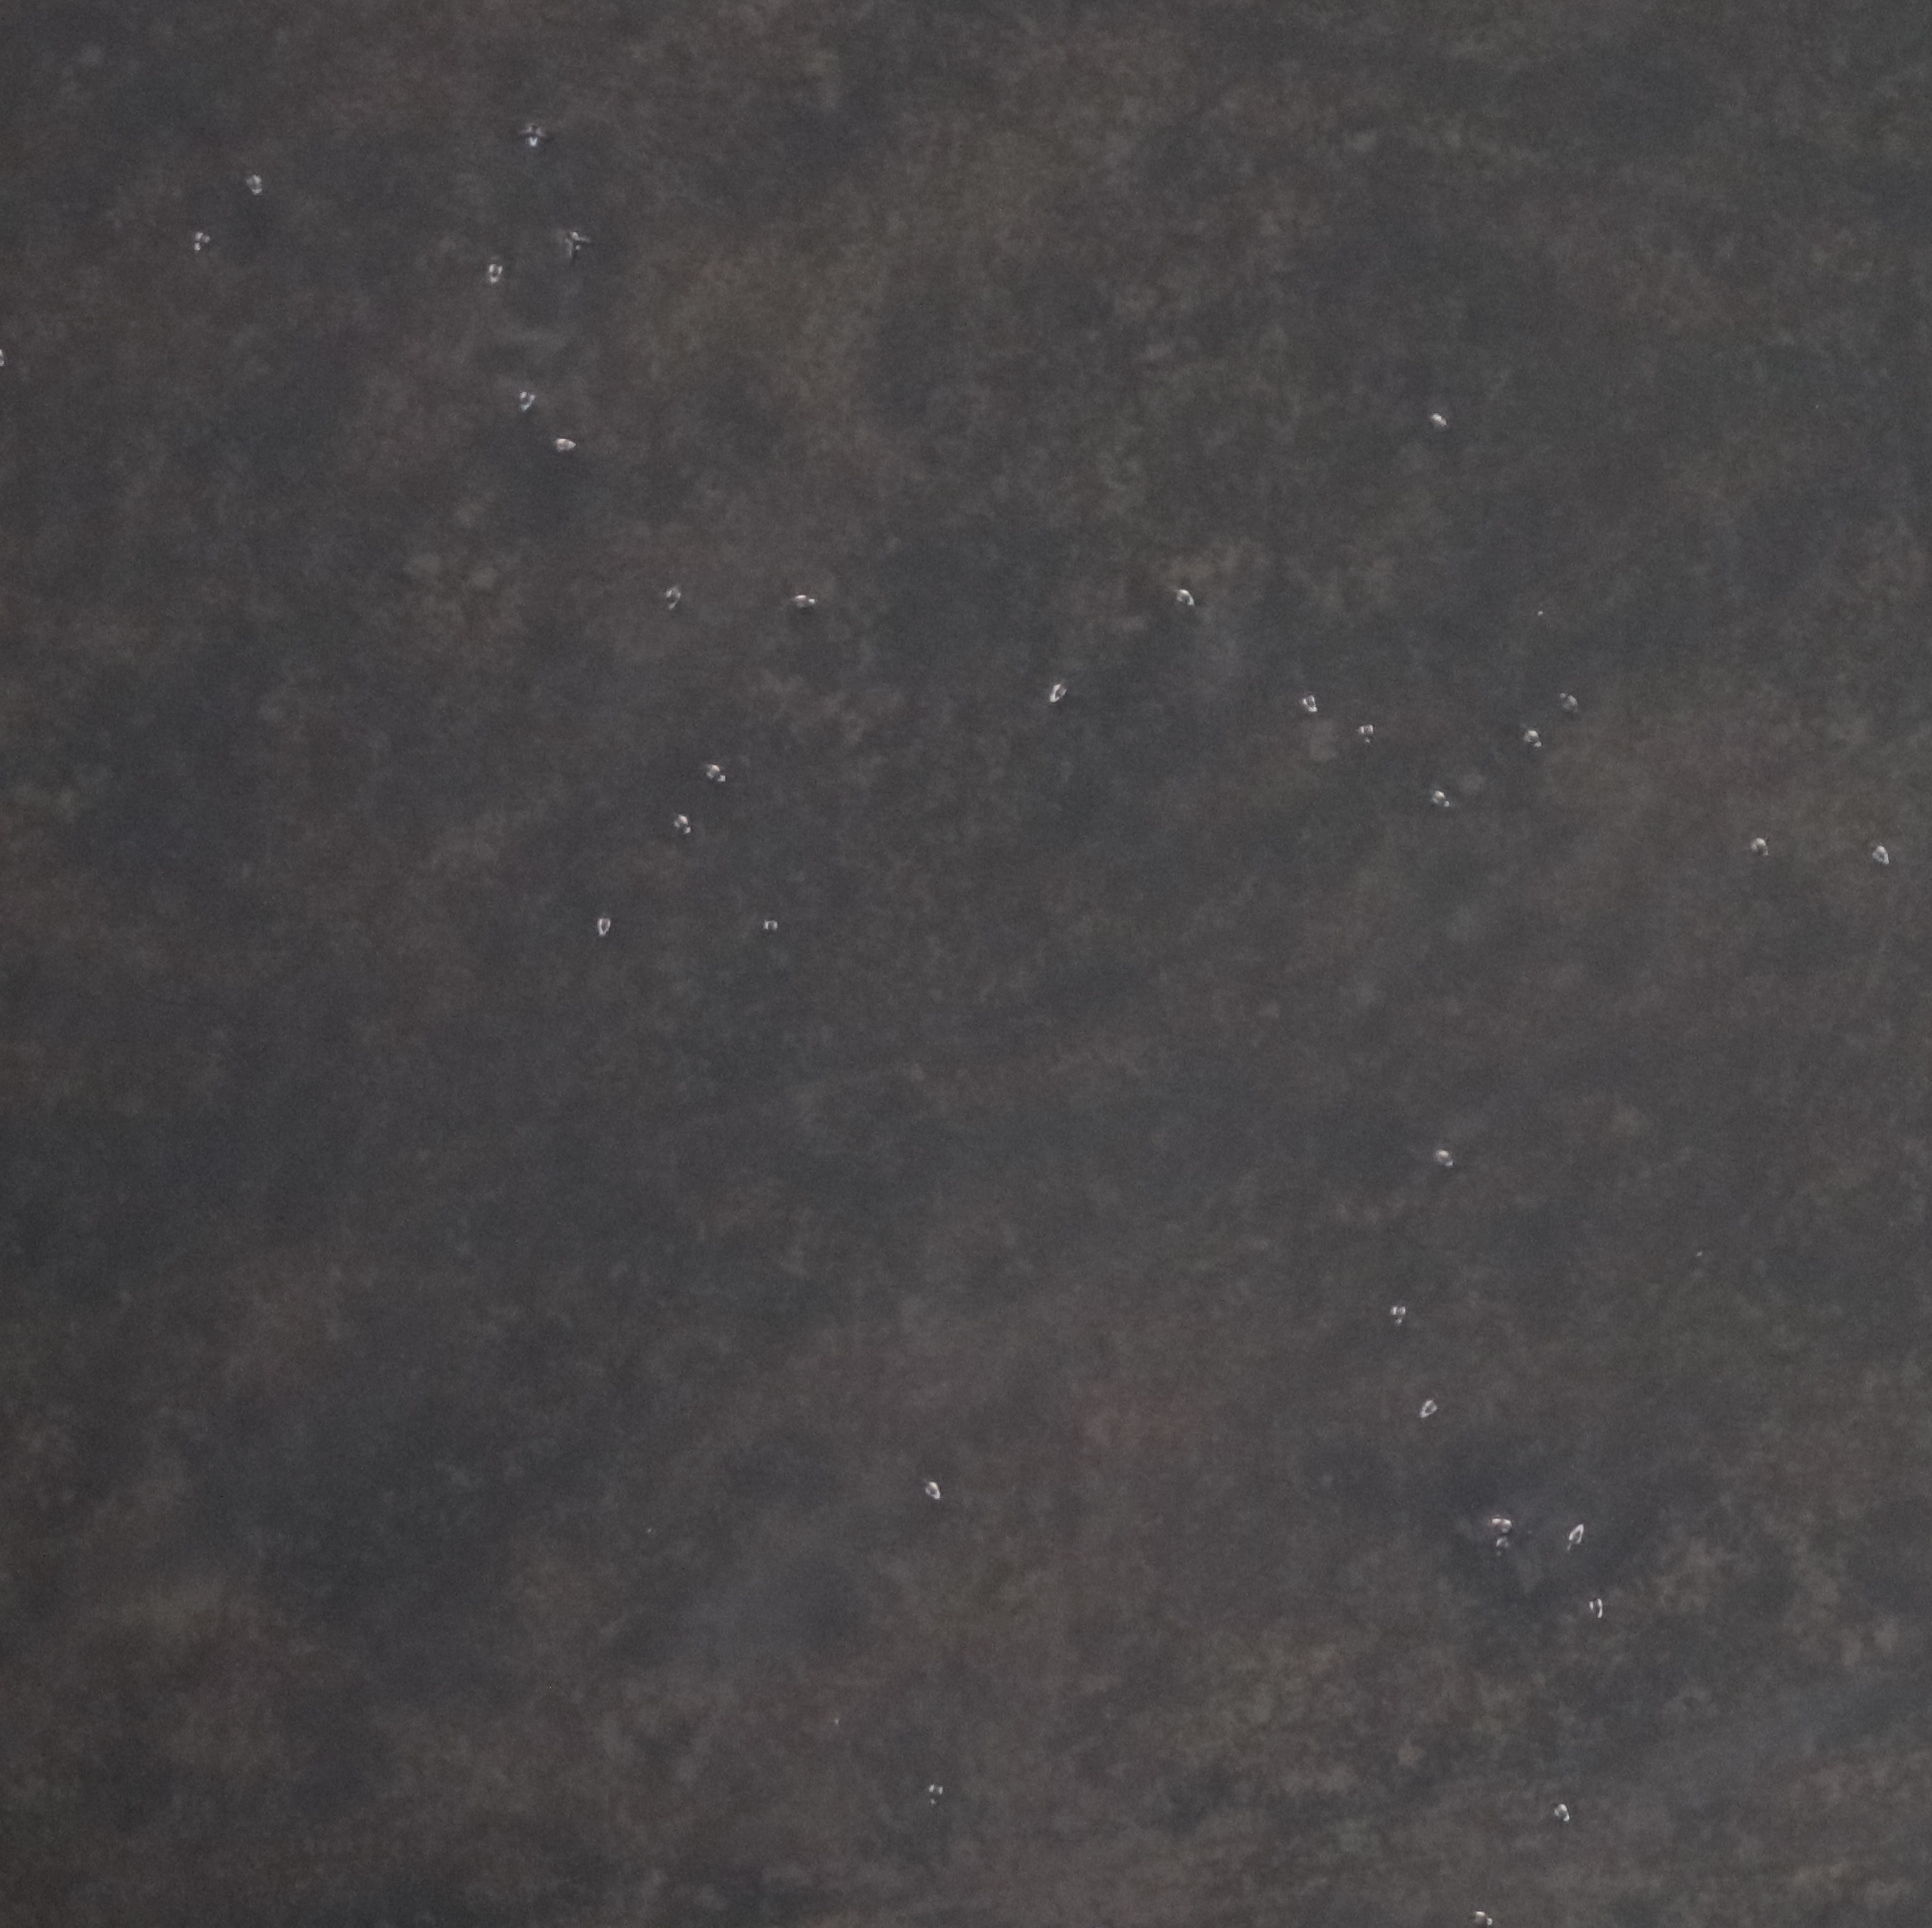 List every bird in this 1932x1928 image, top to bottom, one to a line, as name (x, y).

brant (529, 132)
brant (252, 184)
brant (203, 238)
brant (574, 239)
brant (495, 272)
brant (527, 402)
brant (1441, 418)
brant (565, 443)
brant (1179, 593)
brant (671, 596)
brant (810, 601)
brant (1054, 691)
brant (1574, 701)
brant (1310, 704)
brant (1363, 730)
brant (1533, 732)
brant (712, 767)
brant (1437, 798)
brant (680, 824)
brant (1761, 843)
brant (1879, 853)
brant (606, 927)
brant (771, 927)
brant (1447, 1159)
brant (1400, 1314)
brant (1429, 1408)
brant (935, 1489)
brant (1504, 1522)
brant (1574, 1538)
brant (1500, 1548)
brant (1596, 1610)
brant (934, 1790)
brant (1563, 1813)
brant (1480, 1917)